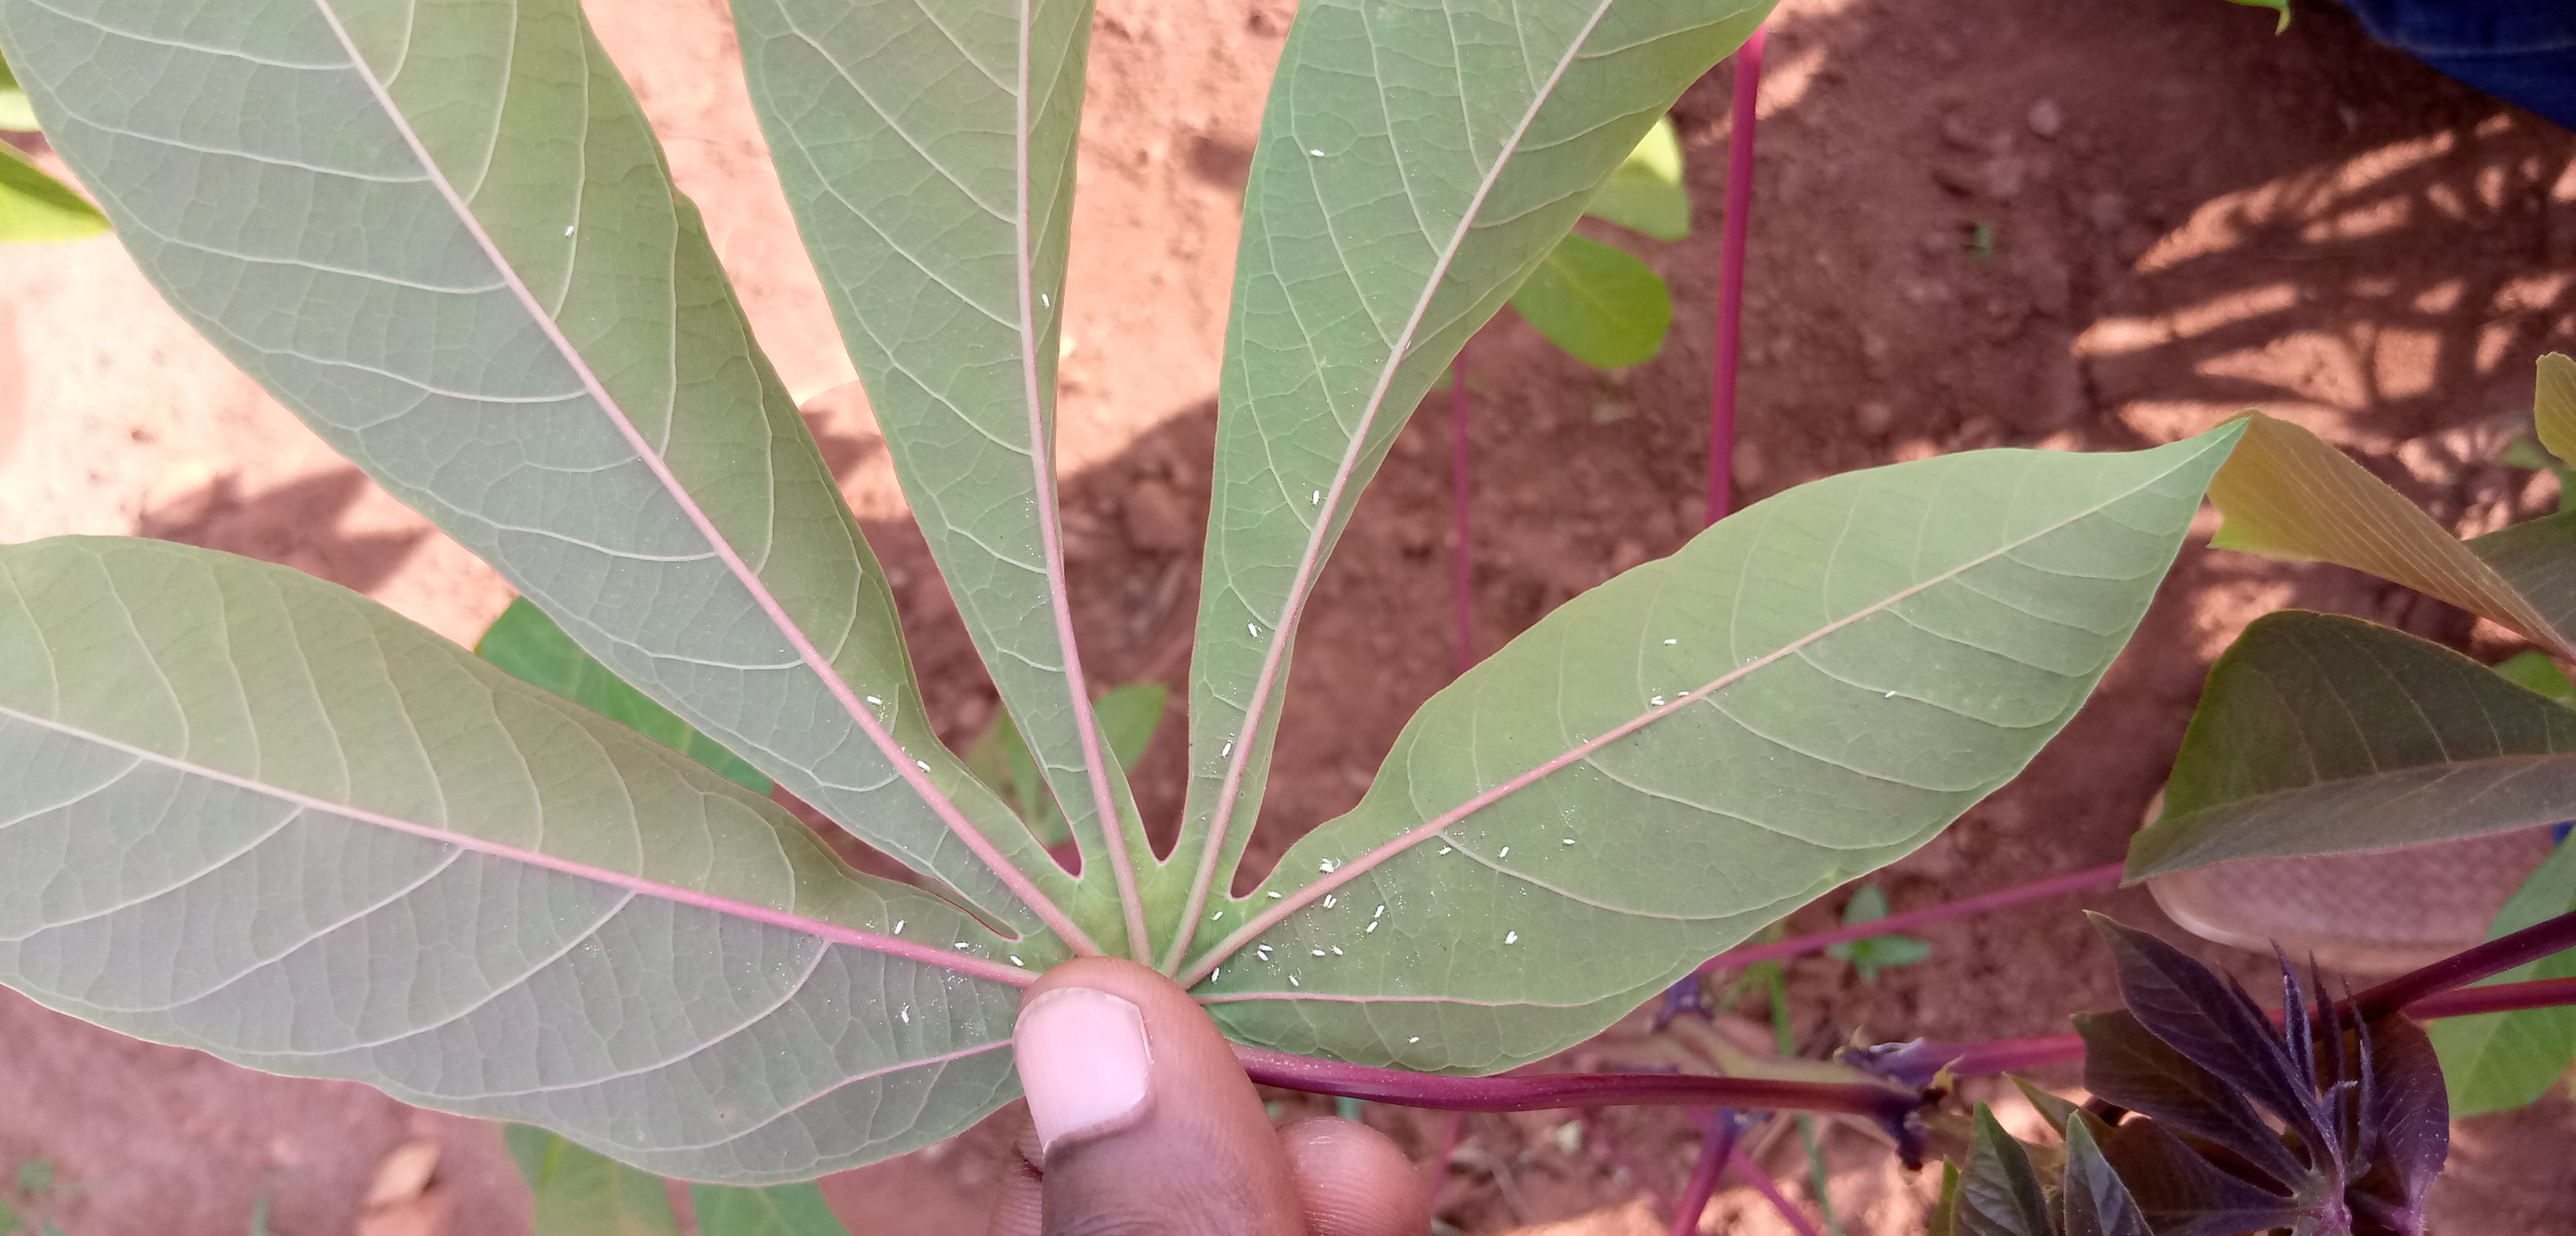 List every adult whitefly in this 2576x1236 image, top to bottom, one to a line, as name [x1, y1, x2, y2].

whitefly [1307, 145, 1327, 159]
whitefly [563, 224, 580, 239]
whitefly [1038, 290, 1054, 310]
whitefly [1310, 487, 1324, 508]
whitefly [1245, 619, 1261, 641]
whitefly [1661, 634, 1680, 648]
whitefly [1882, 686, 1900, 701]
whitefly [1676, 689, 1692, 698]
whitefly [864, 691, 887, 707]
whitefly [1649, 693, 1665, 701]
whitefly [1649, 698, 1666, 707]
whitefly [1218, 738, 1233, 762]
whitefly [914, 758, 934, 774]
whitefly [1560, 834, 1578, 847]
whitefly [1497, 841, 1511, 861]
whitefly [1435, 843, 1454, 857]
whitefly [1320, 856, 1336, 863]
whitefly [1318, 861, 1334, 868]
whitefly [1319, 865, 1336, 874]
whitefly [1265, 887, 1283, 900]
whitefly [1321, 892, 1332, 908]
whitefly [1327, 895, 1338, 911]
whitefly [1373, 903, 1385, 919]
whitefly [1210, 908, 1226, 923]
whitefly [891, 915, 909, 937]
whitefly [1364, 920, 1379, 934]
whitefly [1502, 929, 1516, 947]
whitefly [1510, 933, 1520, 944]
whitefly [951, 937, 971, 952]
whitefly [1329, 942, 1345, 958]
whitefly [1257, 942, 1276, 952]
whitefly [1310, 946, 1328, 959]
whitefly [1255, 949, 1269, 963]
whitefly [1007, 953, 1027, 970]
whitefly [1208, 964, 1223, 986]
whitefly [1287, 971, 1302, 989]
whitefly [898, 1007, 913, 1025]
whitefly [1405, 1034, 1426, 1045]